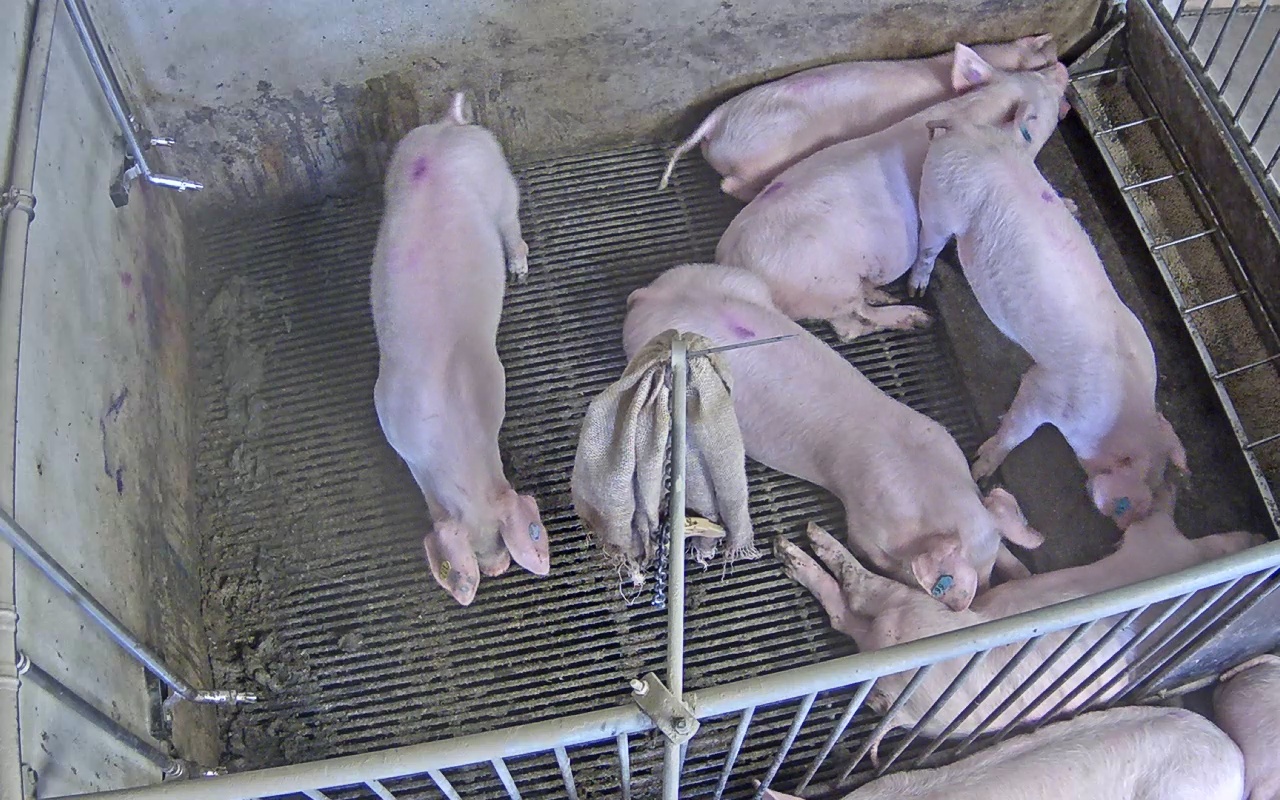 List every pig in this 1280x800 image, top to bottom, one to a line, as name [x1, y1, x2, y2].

pig [655, 31, 1057, 199]
pig [714, 44, 1069, 342]
pig [365, 94, 549, 609]
pig [909, 119, 1194, 534]
pig [625, 262, 1043, 615]
pig [775, 481, 1268, 769]
pig [1211, 653, 1278, 799]
pig [751, 707, 1245, 799]